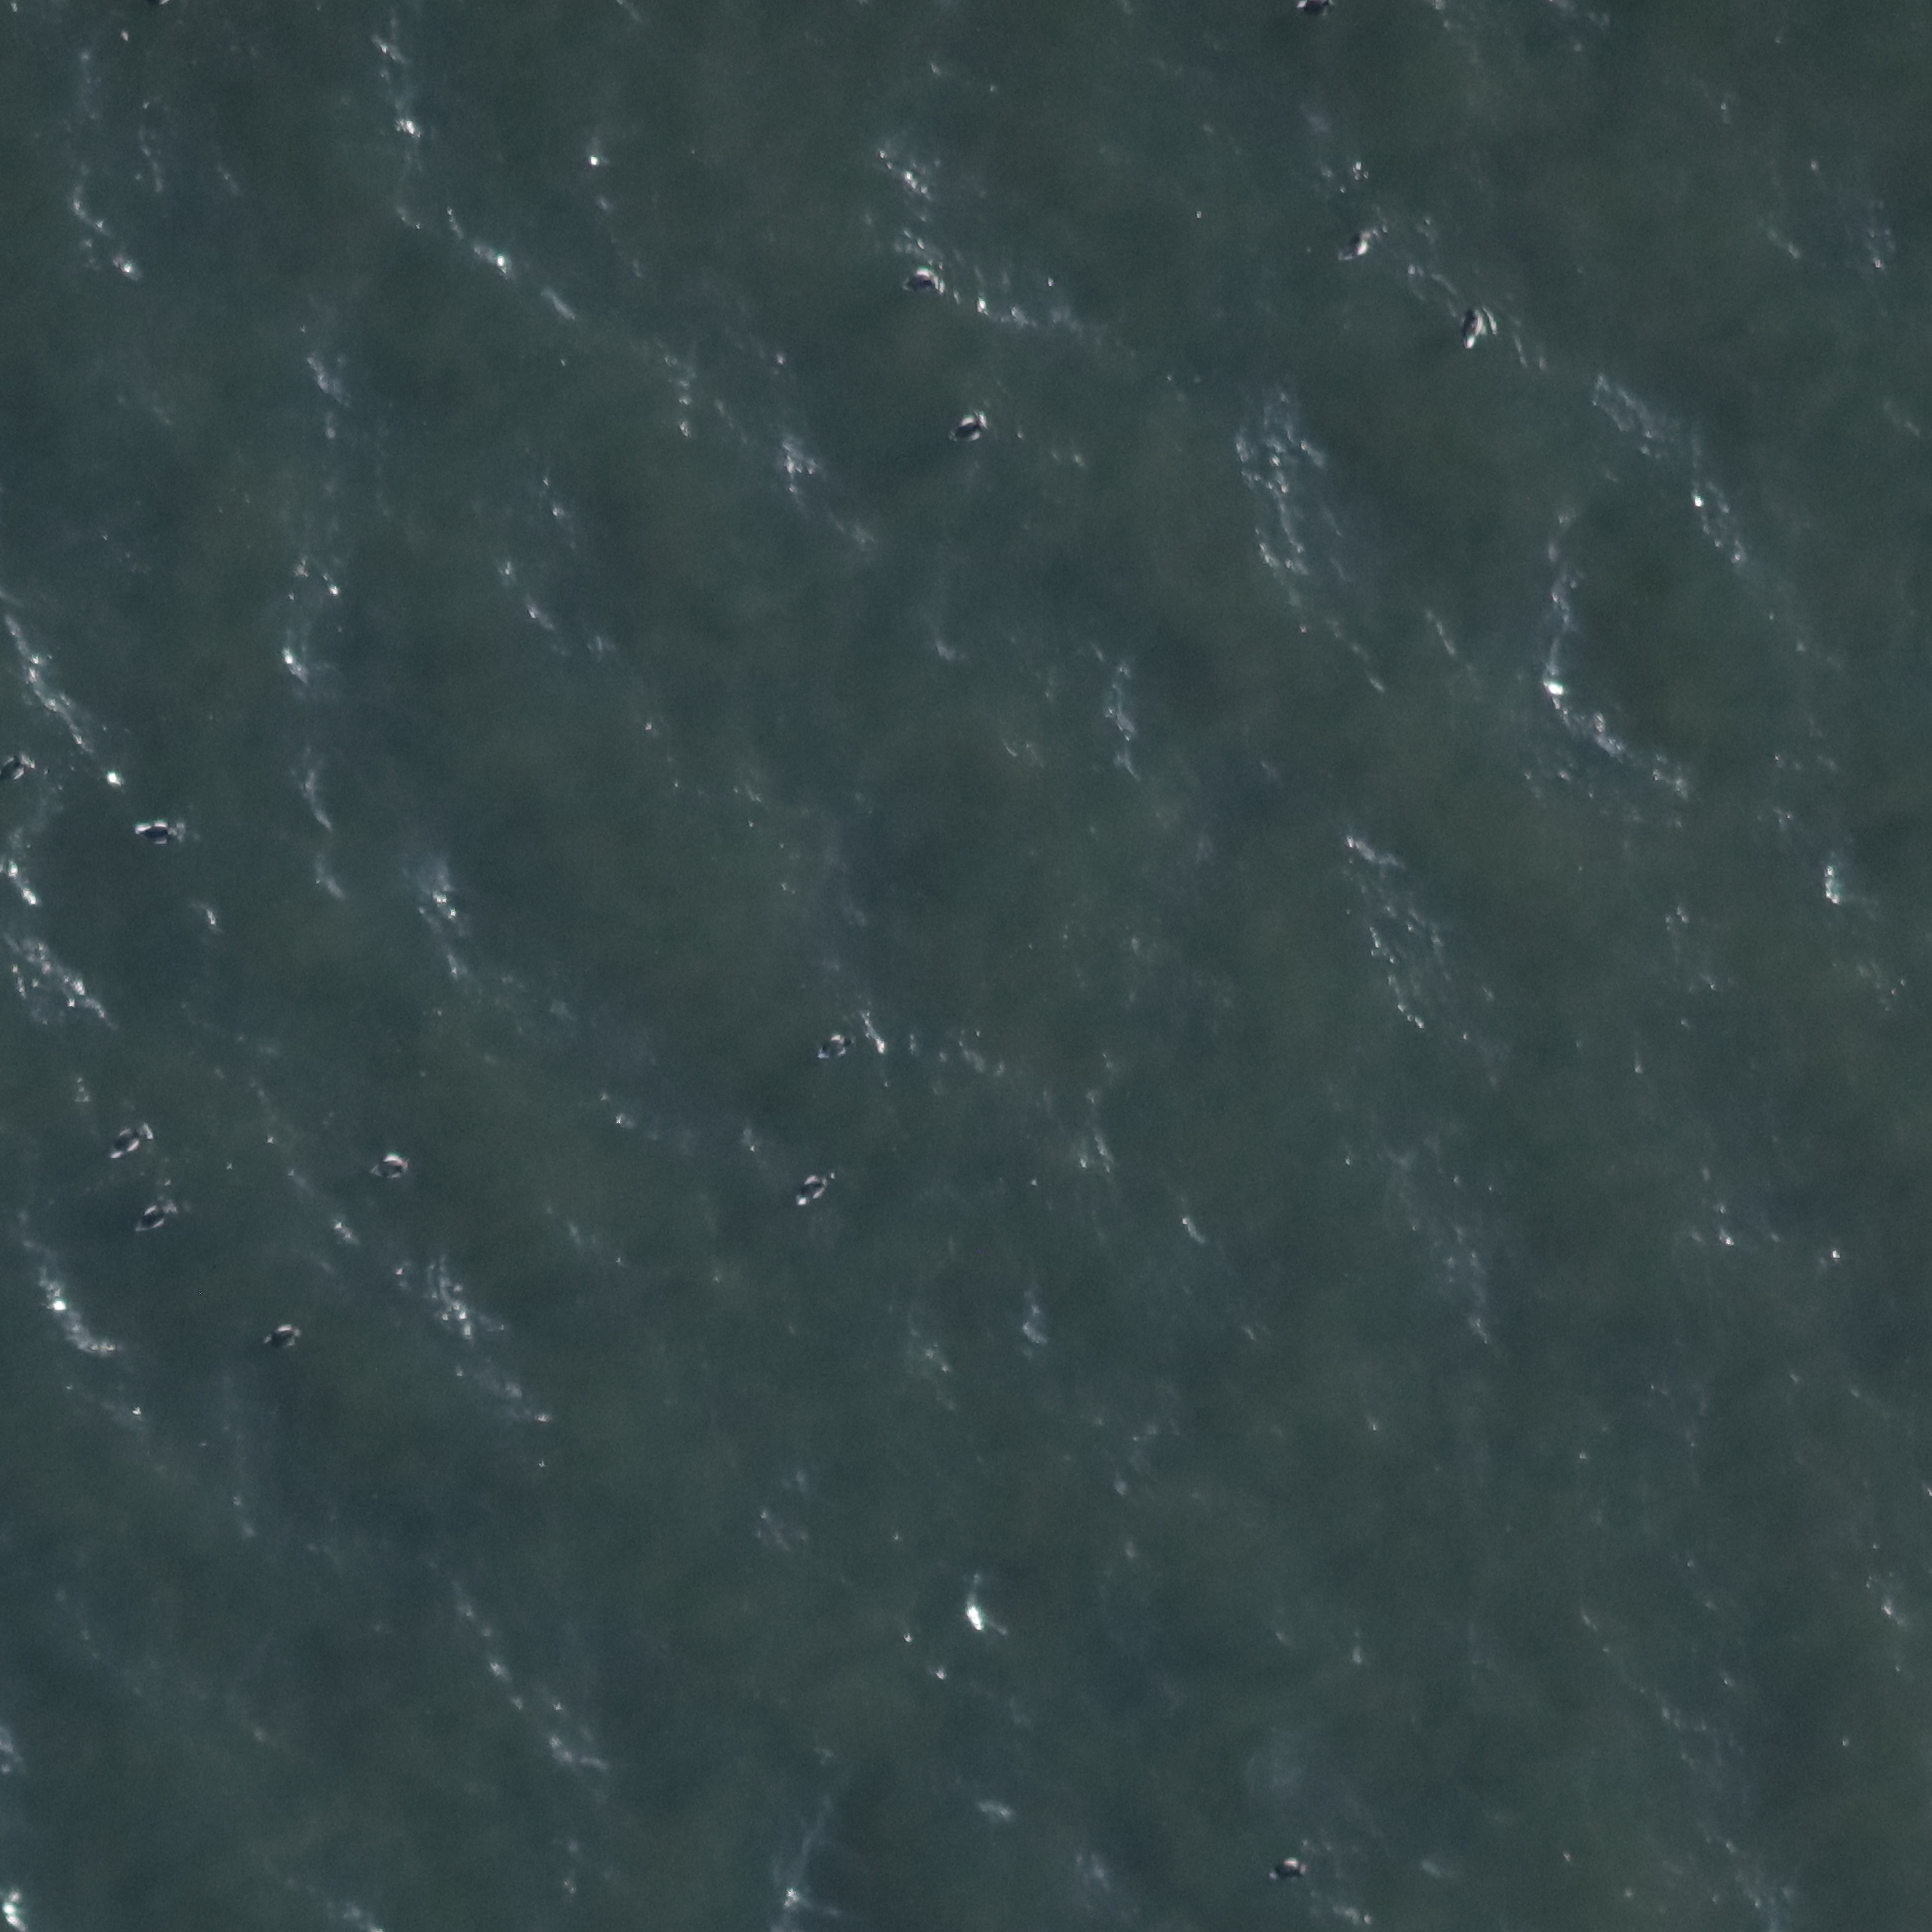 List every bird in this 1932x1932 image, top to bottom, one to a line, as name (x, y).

brant (1315, 4)
brant (1357, 248)
brant (916, 284)
brant (1474, 322)
brant (969, 427)
brant (13, 768)
brant (154, 835)
brant (834, 1050)
brant (131, 1139)
brant (395, 1168)
brant (812, 1189)
brant (151, 1218)
brant (280, 1337)
brant (1289, 1872)